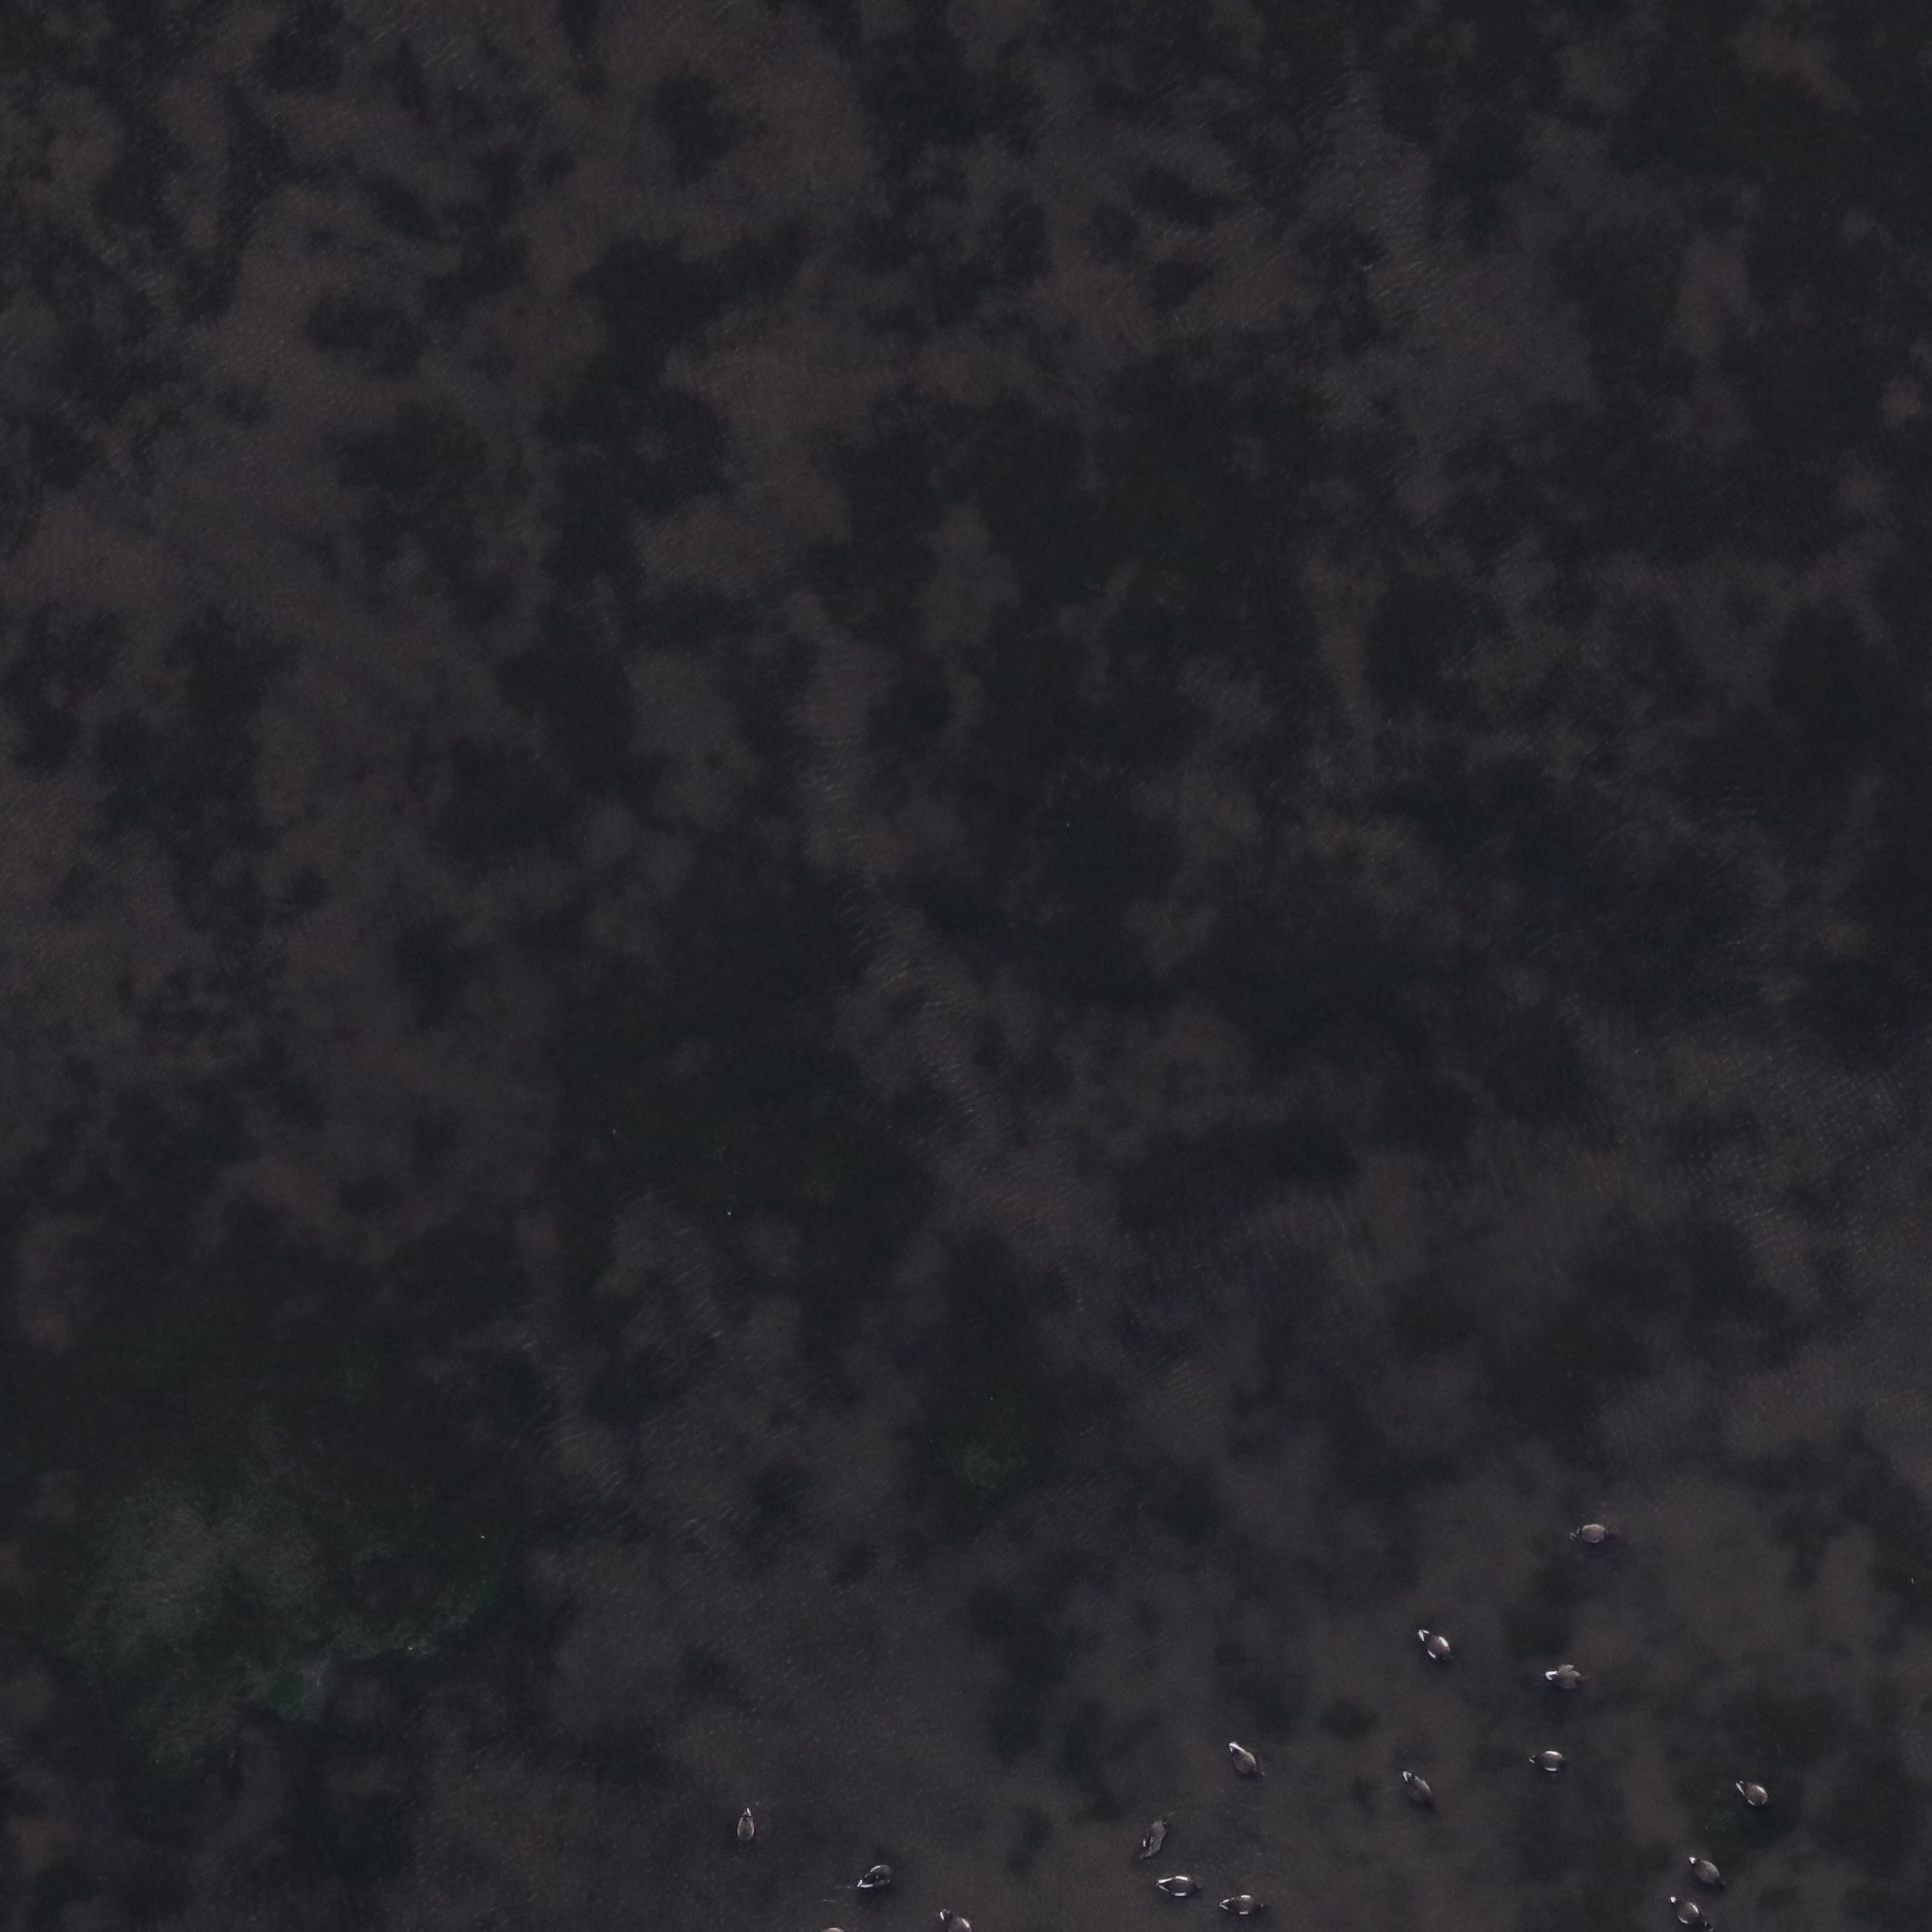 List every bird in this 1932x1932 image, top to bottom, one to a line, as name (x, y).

brant (1592, 1533)
brant (1436, 1645)
brant (1565, 1675)
brant (1243, 1759)
brant (1549, 1759)
brant (1416, 1789)
brant (1754, 1794)
brant (746, 1826)
brant (1155, 1836)
brant (1705, 1868)
brant (876, 1877)
brant (1179, 1885)
brant (1242, 1904)
brant (1688, 1911)
brant (957, 1927)